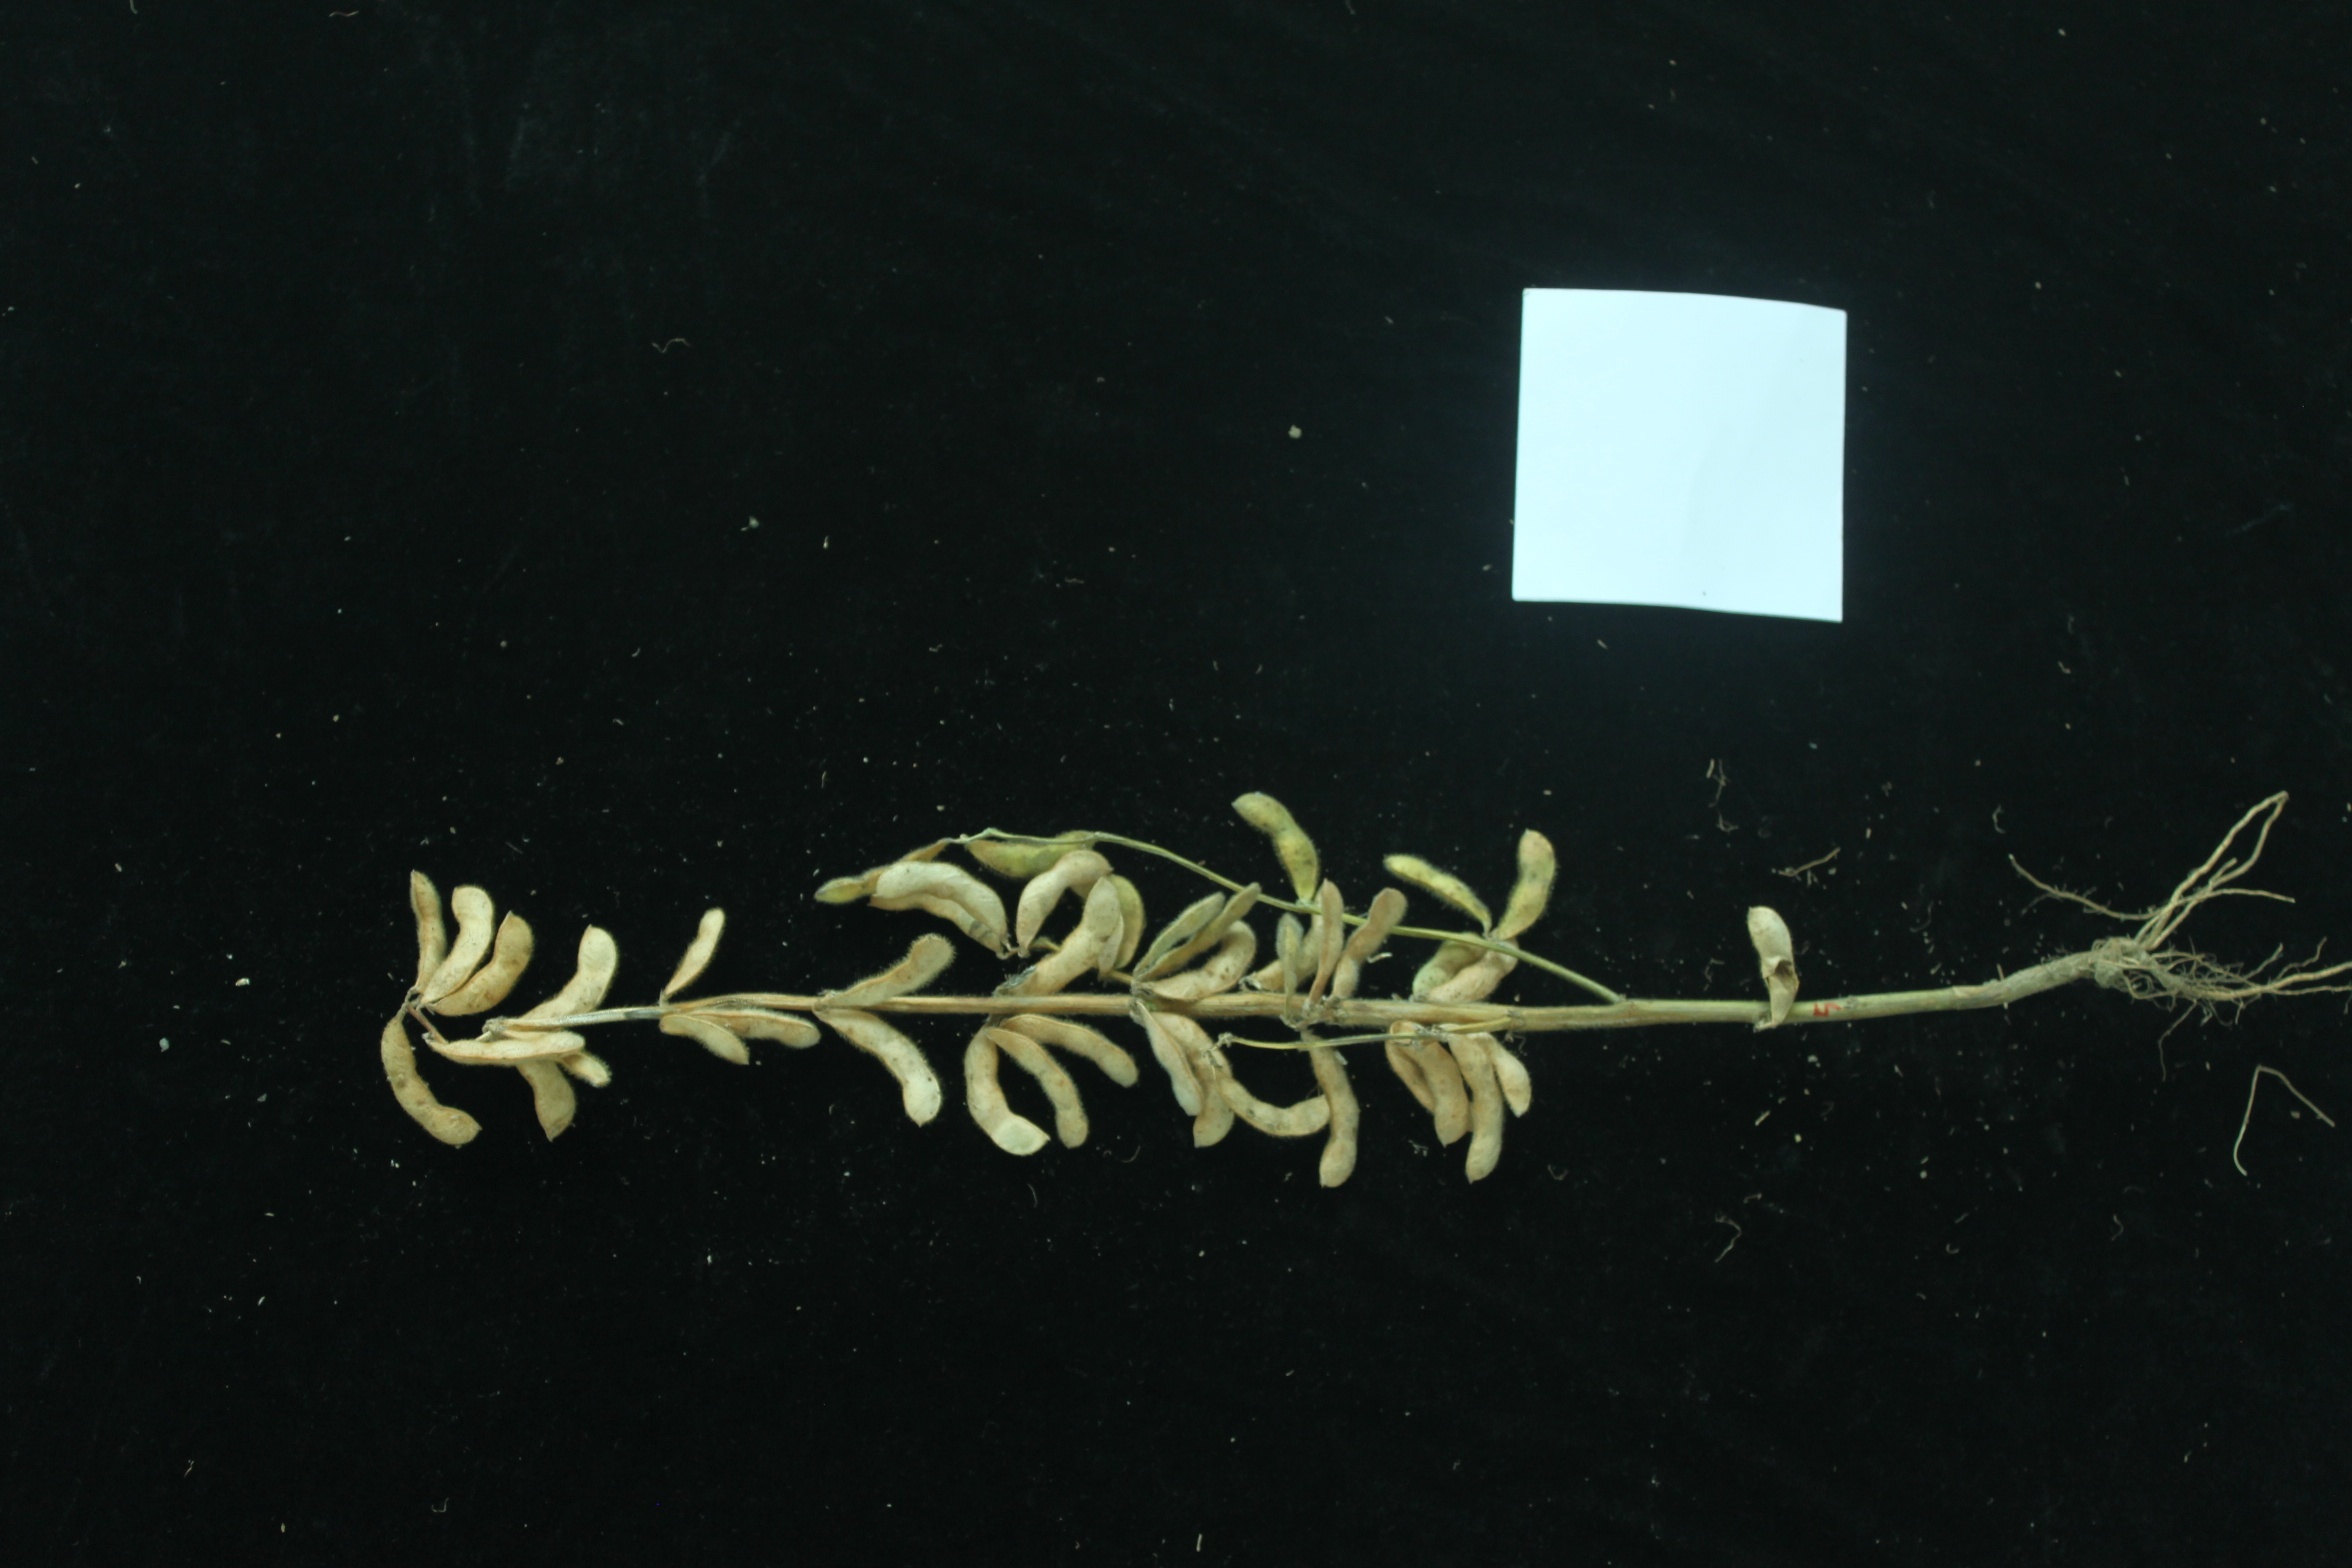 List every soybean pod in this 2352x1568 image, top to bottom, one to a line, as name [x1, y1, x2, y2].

soybean pod [1230, 791, 1318, 908]
soybean pod [1494, 829, 1555, 939]
soybean pod [963, 831, 1095, 876]
soybean pod [815, 843, 946, 903]
soybean pod [1015, 852, 1112, 957]
soybean pod [1382, 854, 1491, 932]
soybean pod [874, 861, 1006, 941]
soybean pod [411, 871, 444, 990]
soybean pod [998, 874, 1118, 1002]
soybean pod [1102, 875, 1144, 977]
soybean pod [1309, 881, 1344, 1008]
soybean pod [1139, 884, 1261, 980]
soybean pod [417, 886, 494, 1003]
soybean pod [1334, 890, 1407, 1000]
soybean pod [1133, 893, 1224, 980]
soybean pod [867, 895, 1003, 954]
soybean pod [658, 910, 724, 997]
soybean pod [1274, 913, 1304, 993]
soybean pod [423, 915, 533, 1016]
soybean pod [1243, 915, 1320, 992]
soybean pod [1142, 919, 1255, 1001]
soybean pod [498, 927, 617, 1028]
soybean pod [1412, 933, 1482, 999]
soybean pod [820, 934, 954, 1008]
soybean pod [1426, 936, 1519, 1005]
soybean pod [1135, 997, 1203, 1117]
soybean pod [661, 1006, 819, 1048]
soybean pod [814, 1009, 940, 1128]
soybean pod [1134, 1013, 1237, 1148]
soybean pod [995, 1015, 1137, 1086]
soybean pod [659, 1016, 748, 1066]
soybean pod [380, 1021, 476, 1144]
soybean pod [1395, 1023, 1469, 1147]
soybean pod [1386, 1024, 1434, 1115]
soybean pod [488, 1025, 610, 1088]
soybean pod [965, 1027, 1049, 1155]
soybean pod [977, 1028, 1087, 1148]
soybean pod [426, 1032, 584, 1063]
soybean pod [1465, 1033, 1532, 1119]
soybean pod [1303, 1034, 1360, 1187]
soybean pod [1450, 1037, 1502, 1181]
soybean pod [509, 1061, 574, 1142]
soybean pod [1212, 1074, 1330, 1137]